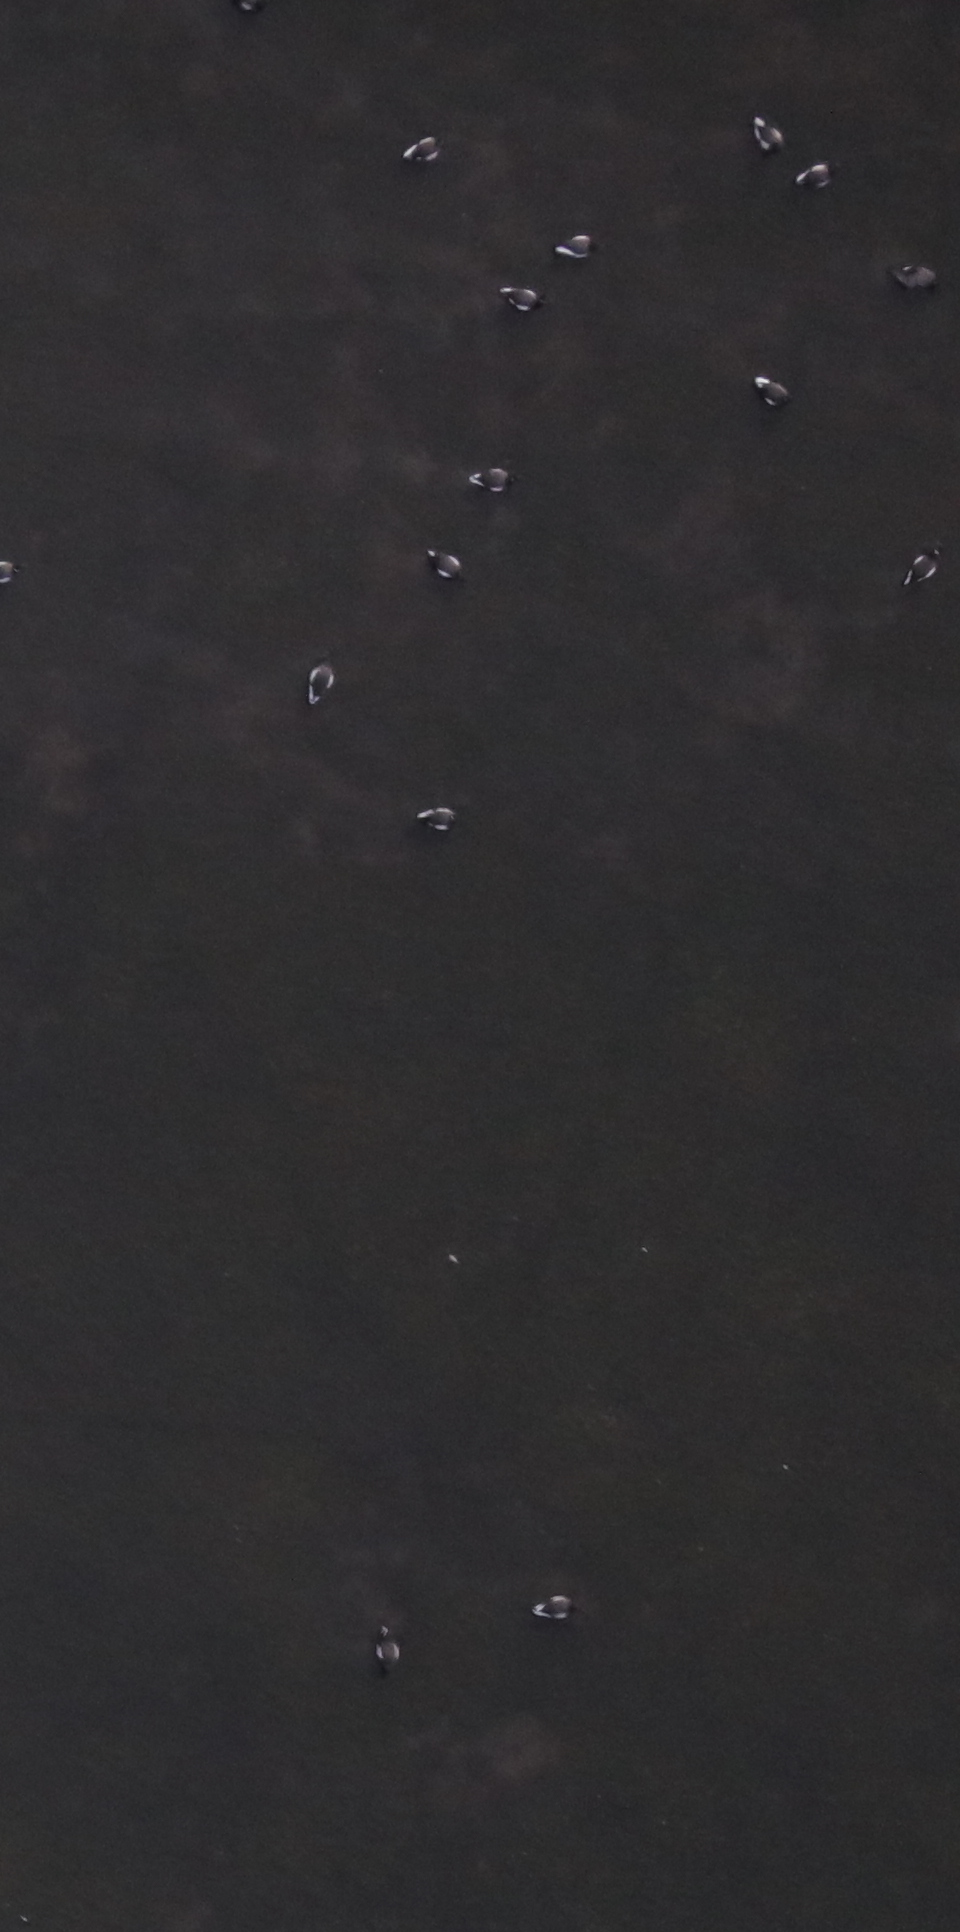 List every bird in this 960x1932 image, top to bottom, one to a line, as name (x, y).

brant (768, 136)
brant (425, 151)
brant (813, 174)
brant (577, 248)
other bird (920, 277)
brant (521, 299)
brant (772, 392)
brant (492, 481)
brant (447, 566)
brant (921, 568)
brant (0, 572)
brant (321, 681)
brant (441, 819)
brant (556, 1610)
brant (387, 1651)